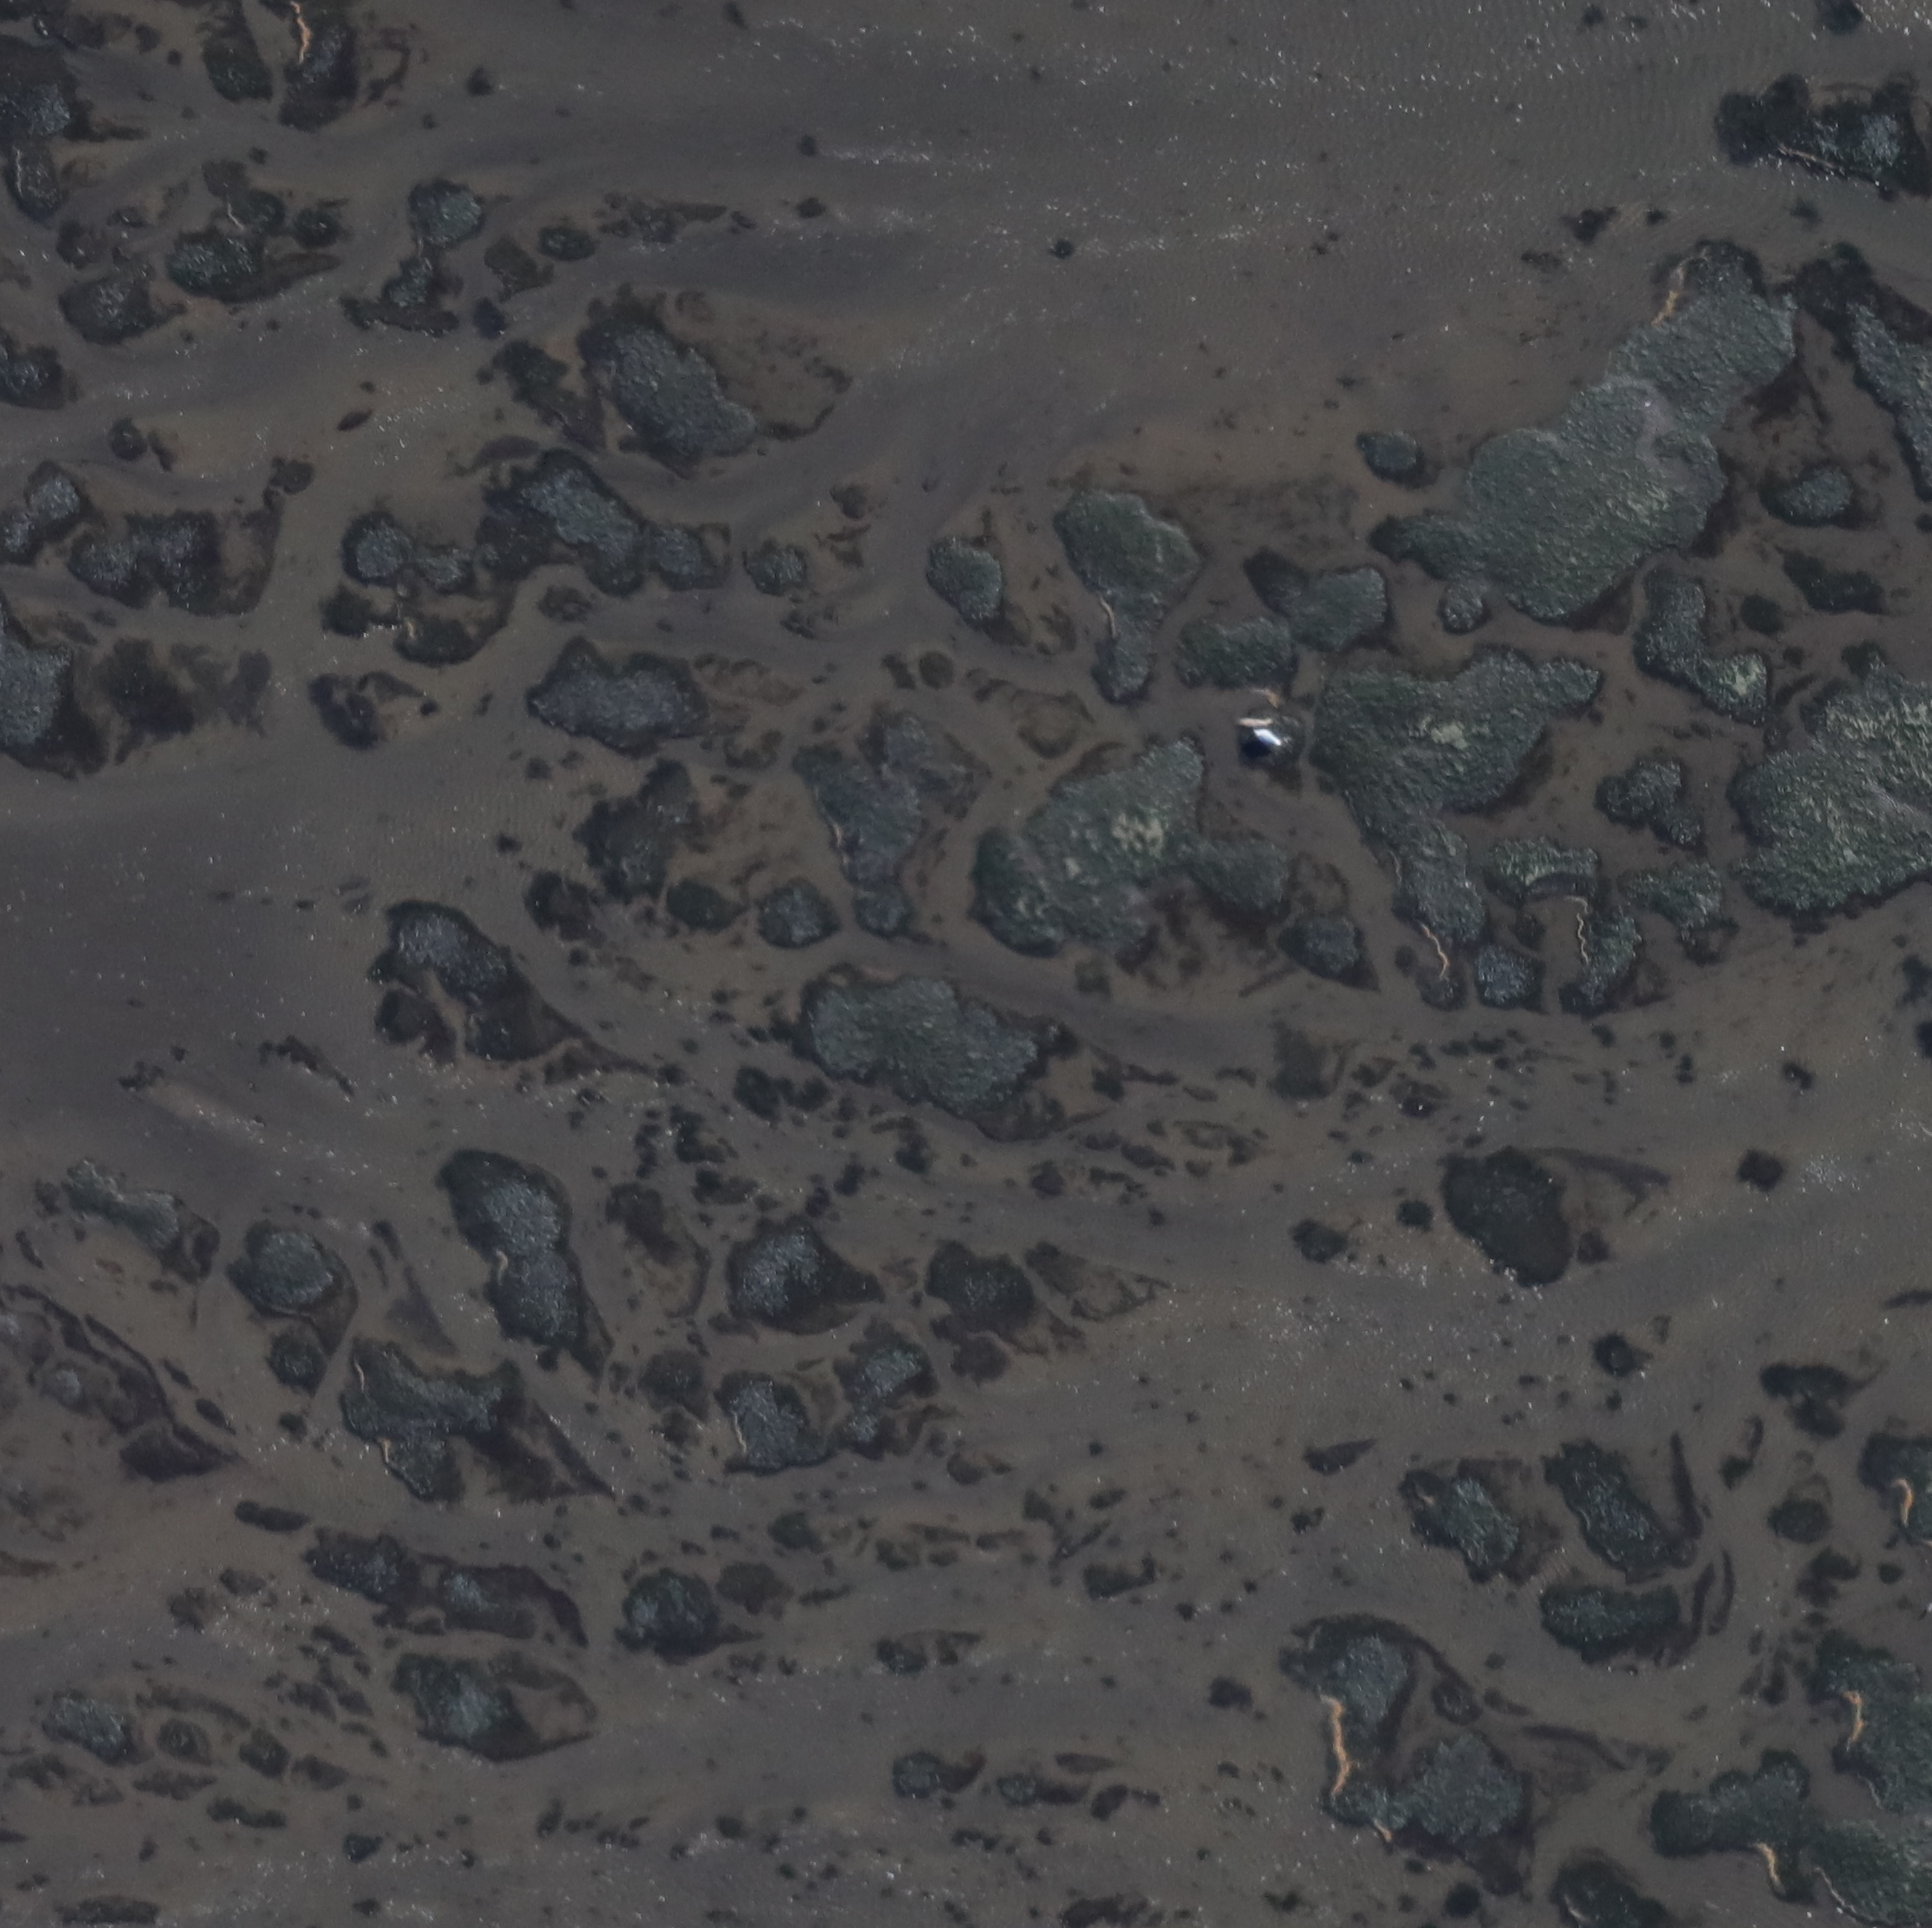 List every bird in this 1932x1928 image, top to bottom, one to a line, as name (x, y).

gull (1262, 734)